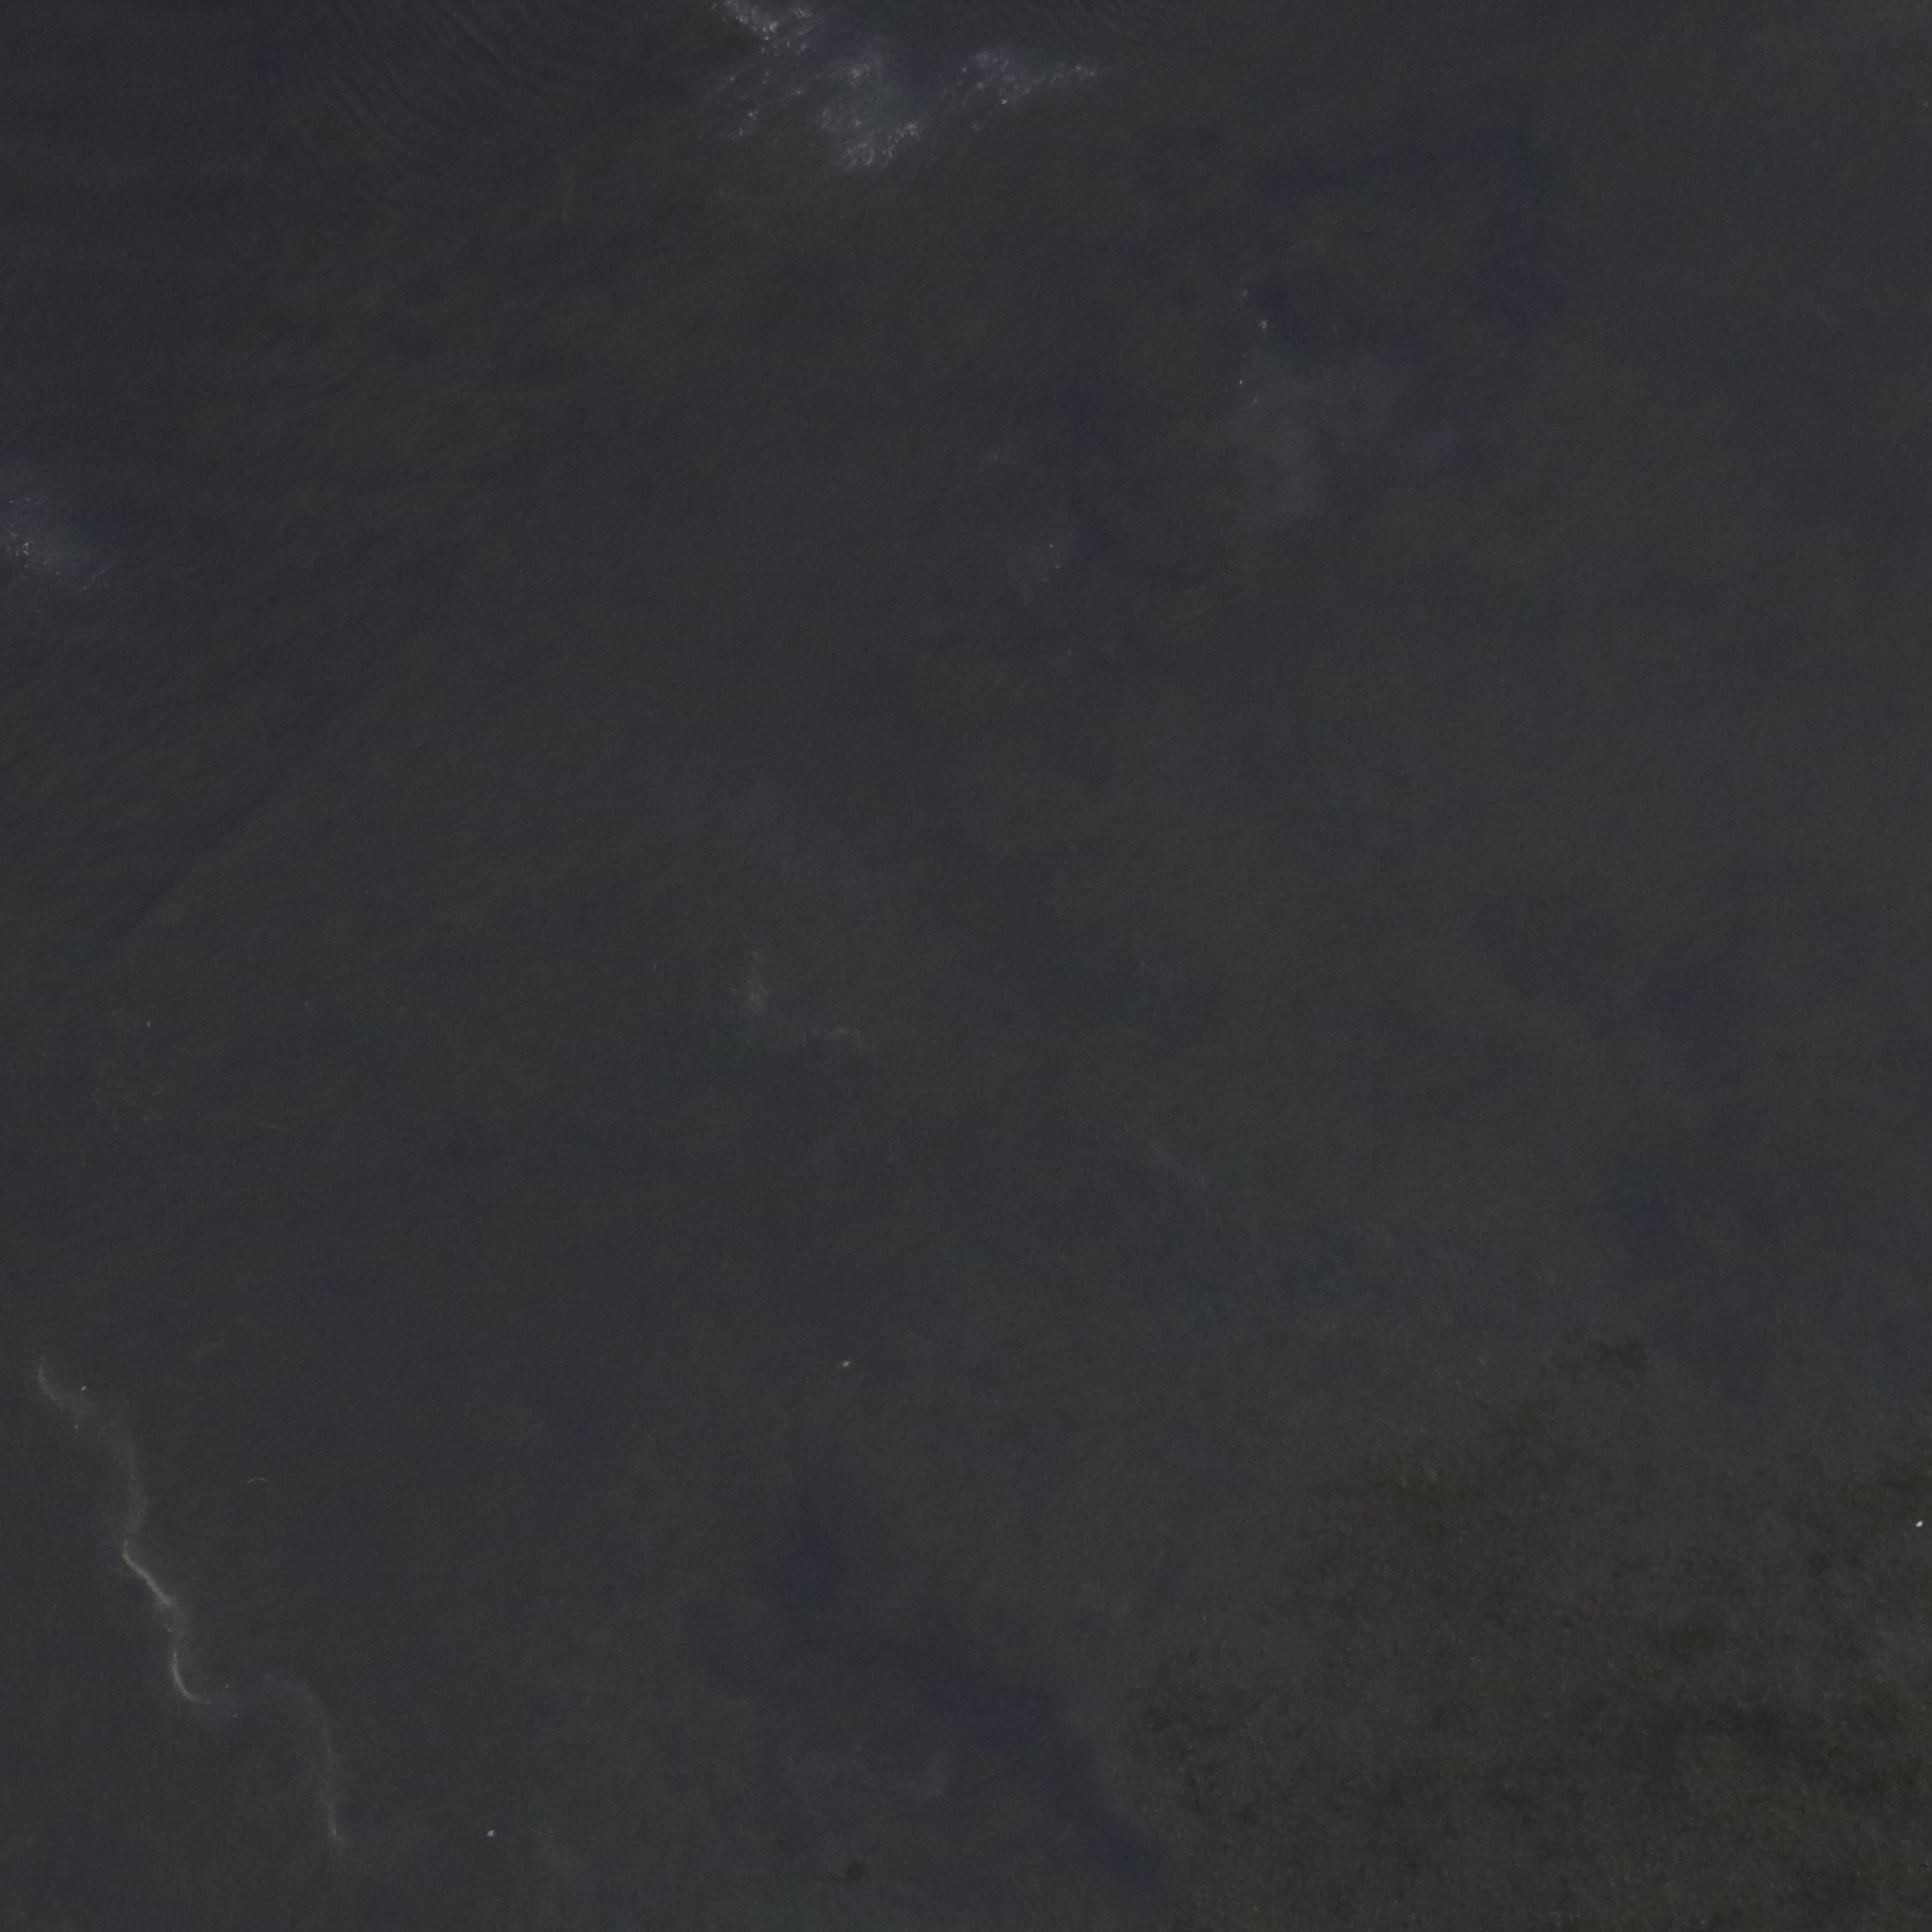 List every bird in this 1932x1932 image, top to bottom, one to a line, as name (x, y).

None